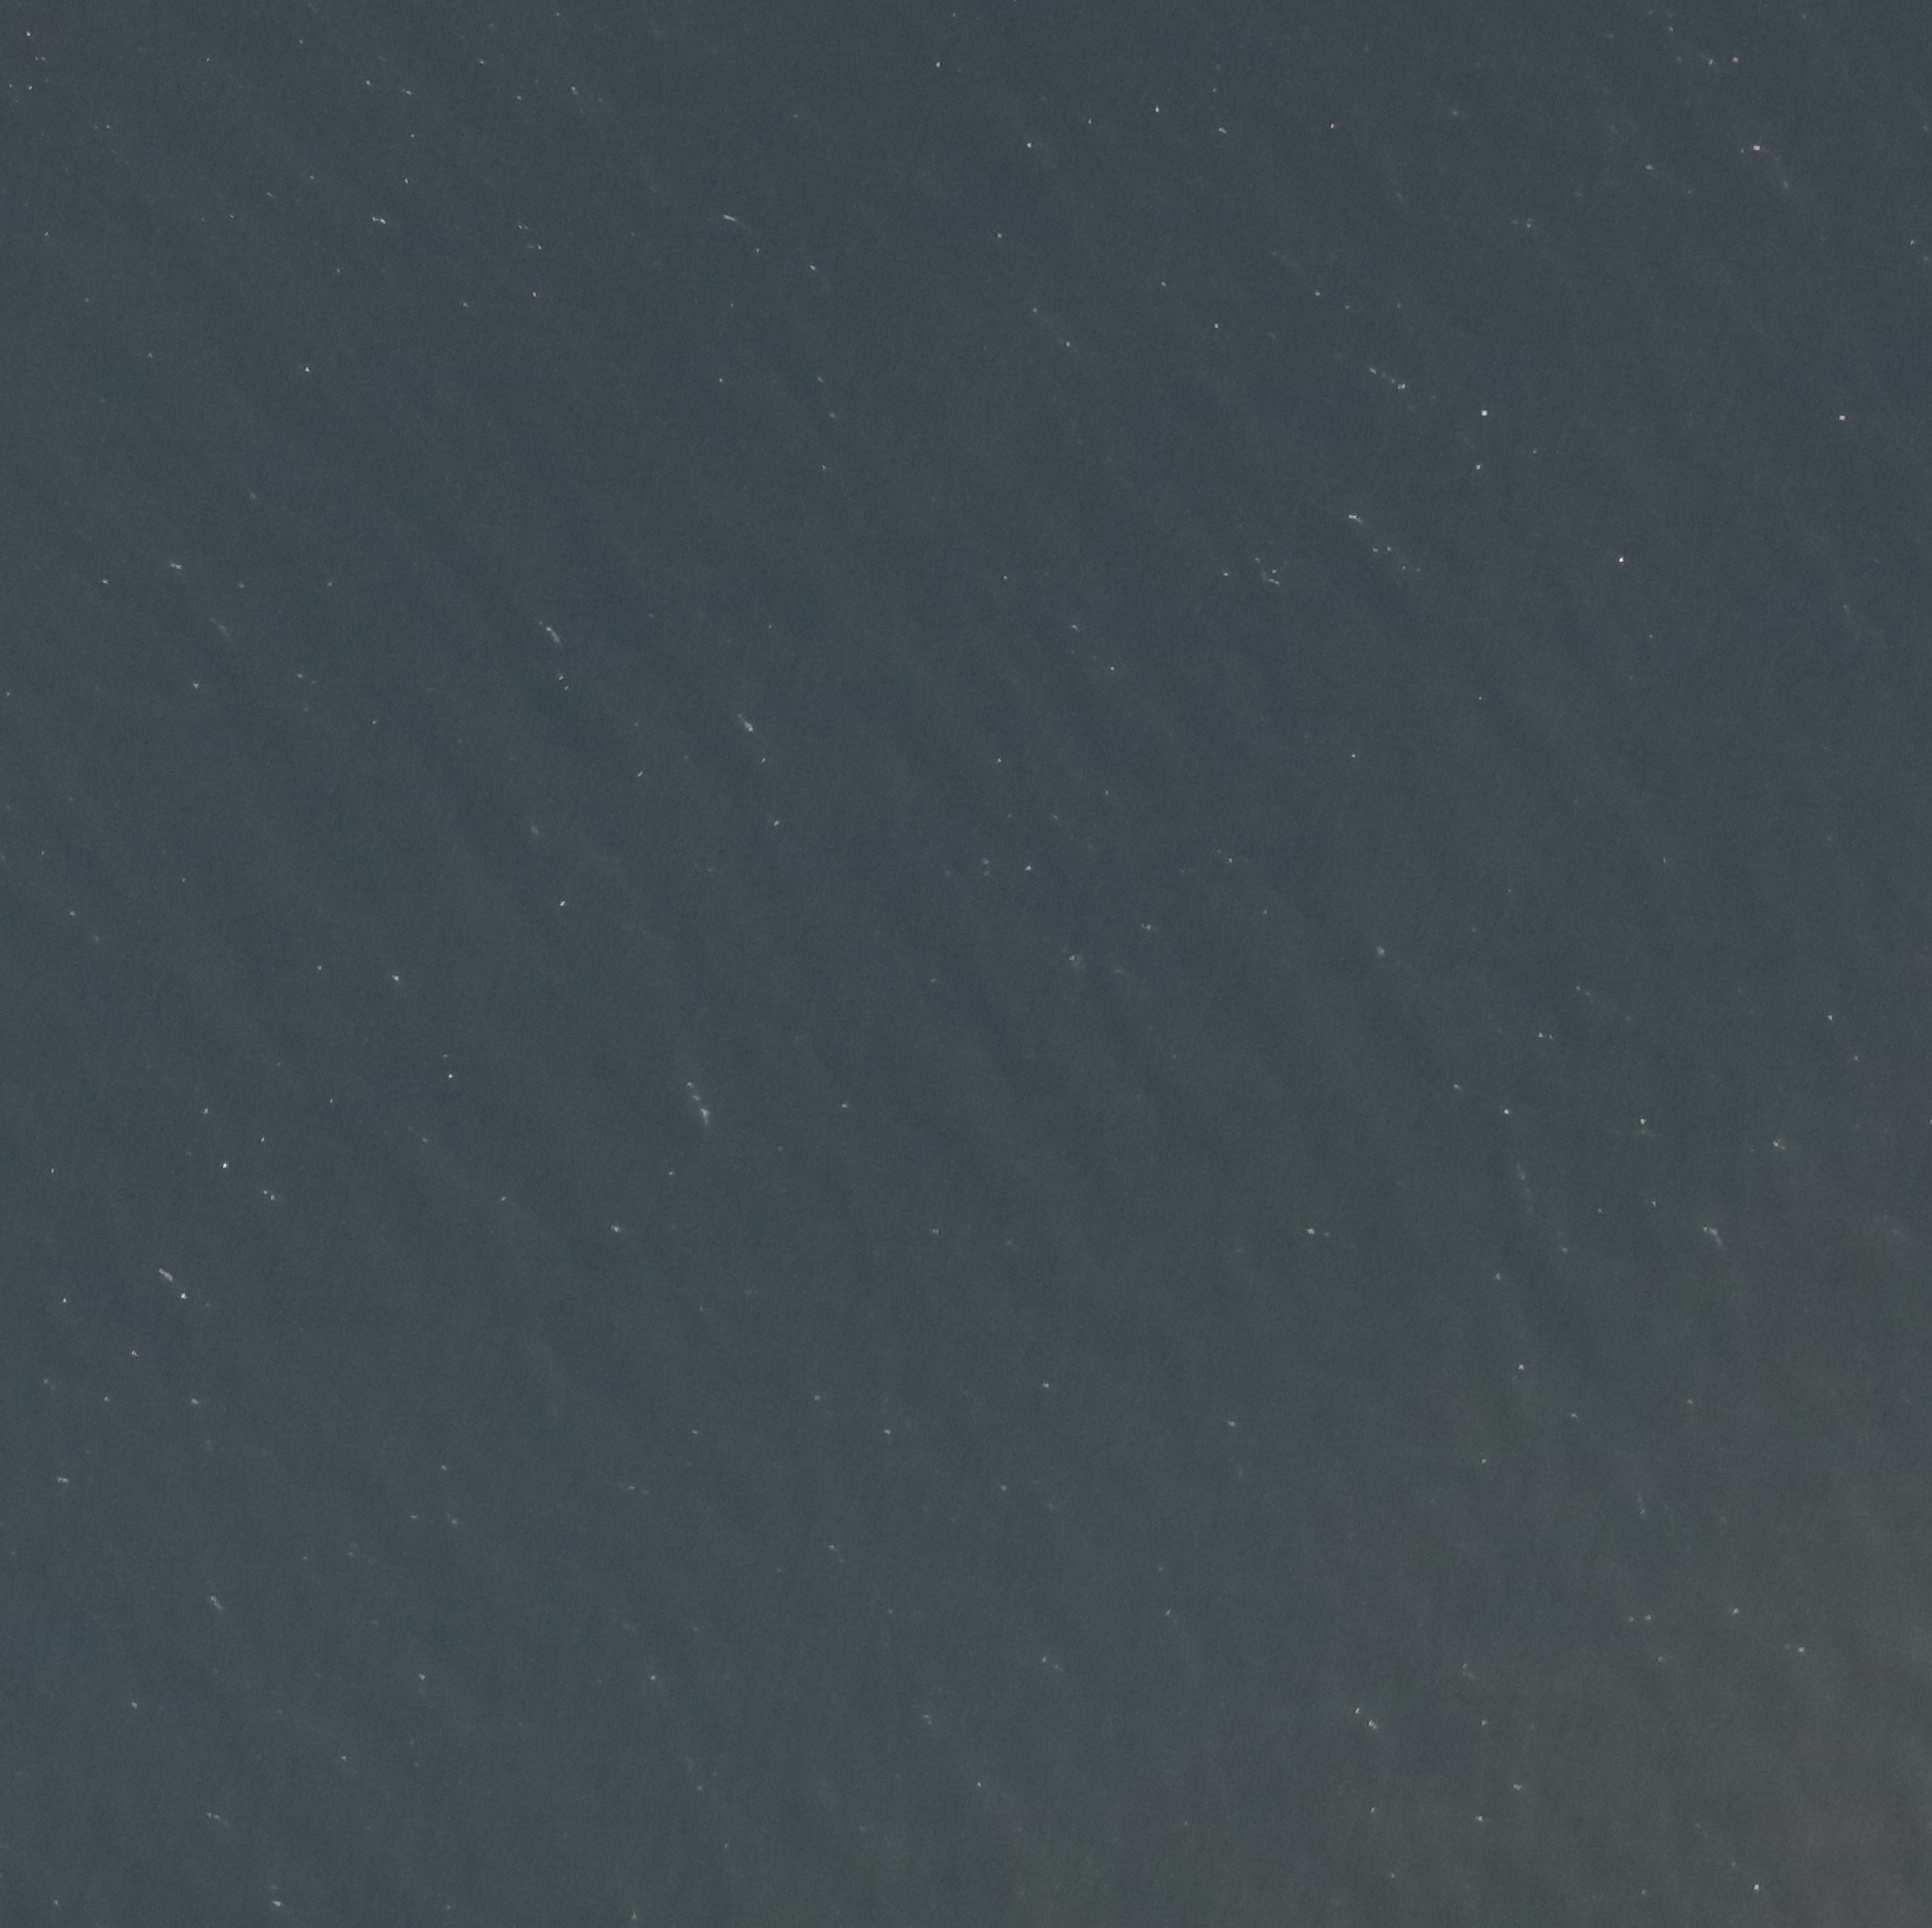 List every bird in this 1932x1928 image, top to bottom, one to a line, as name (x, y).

None